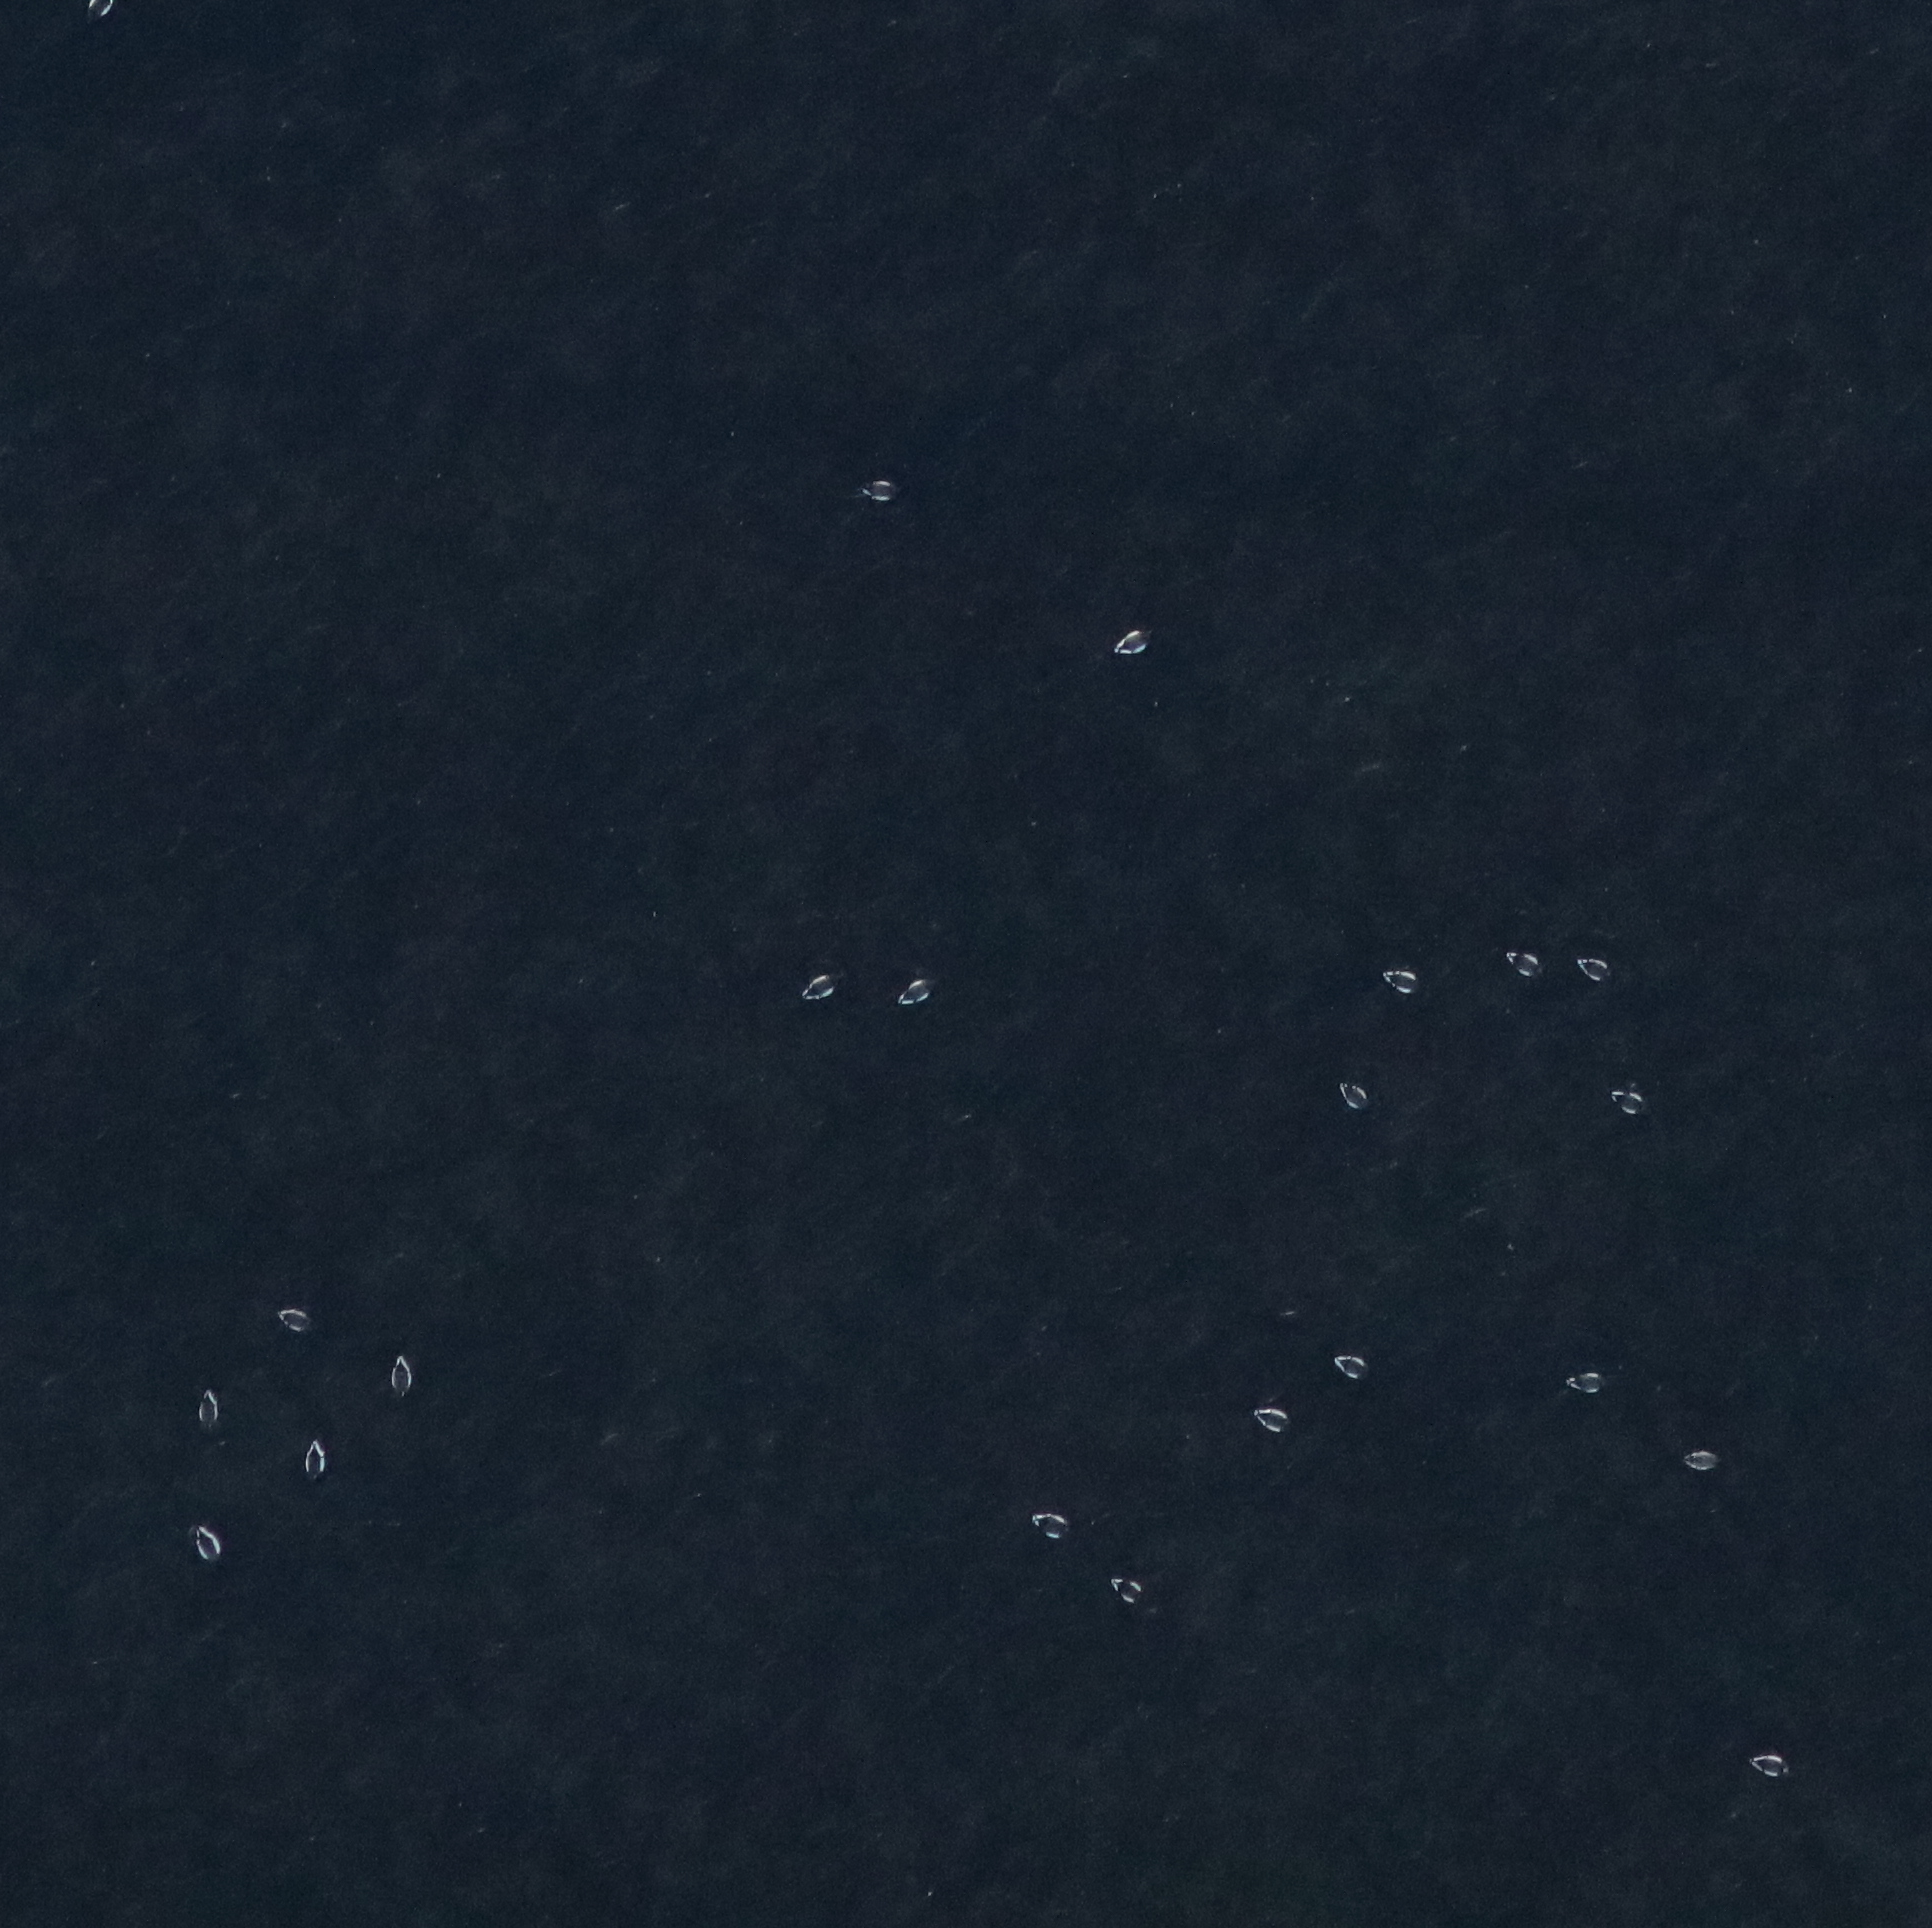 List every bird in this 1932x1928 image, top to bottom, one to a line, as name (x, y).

brant (100, 5)
brant (881, 492)
brant (1133, 642)
brant (1524, 964)
brant (1594, 970)
brant (1401, 981)
brant (821, 987)
brant (916, 992)
brant (1354, 1096)
brant (1627, 1102)
brant (297, 1320)
brant (1351, 1366)
brant (401, 1377)
brant (1588, 1383)
brant (207, 1411)
brant (1272, 1417)
brant (1703, 1460)
brant (314, 1461)
brant (1051, 1527)
brant (208, 1546)
brant (1127, 1590)
brant (1771, 1764)